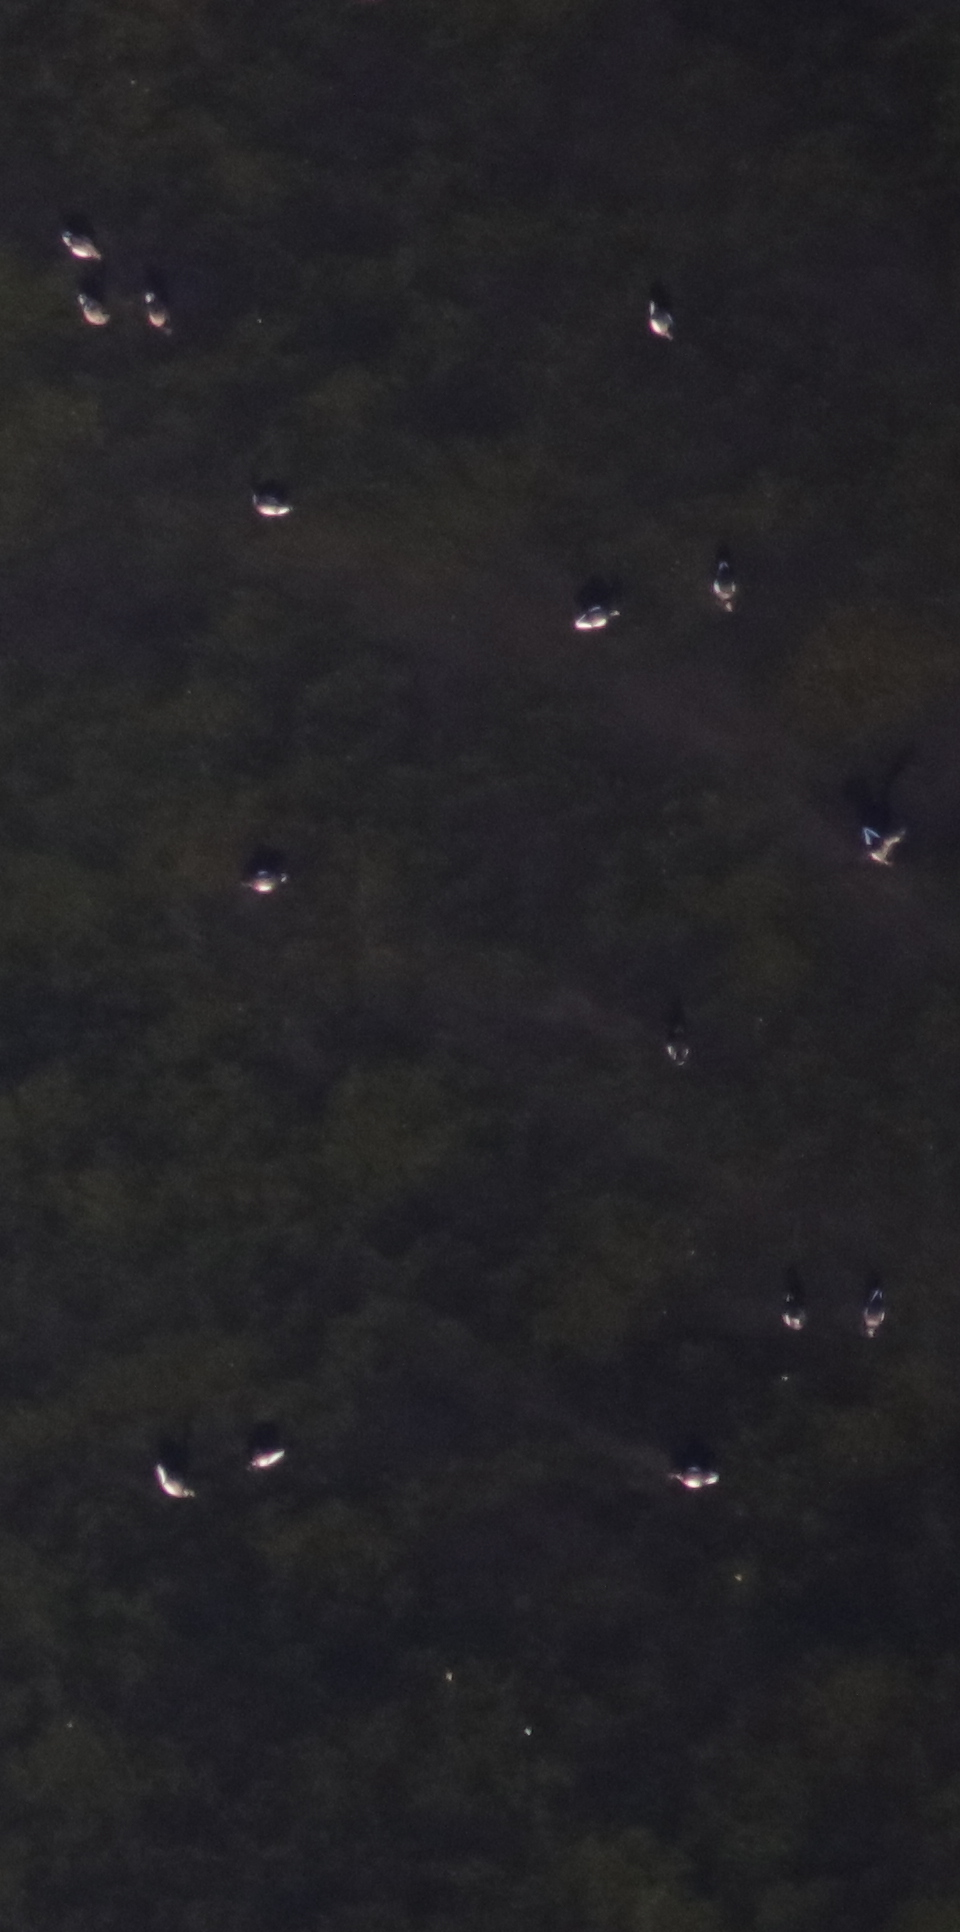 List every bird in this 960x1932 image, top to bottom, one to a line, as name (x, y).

brant (85, 245)
brant (94, 310)
brant (159, 312)
brant (661, 321)
brant (270, 505)
brant (727, 585)
brant (595, 616)
brant (884, 846)
brant (265, 879)
brant (687, 1047)
brant (874, 1312)
brant (796, 1319)
brant (265, 1457)
brant (696, 1475)
brant (173, 1482)